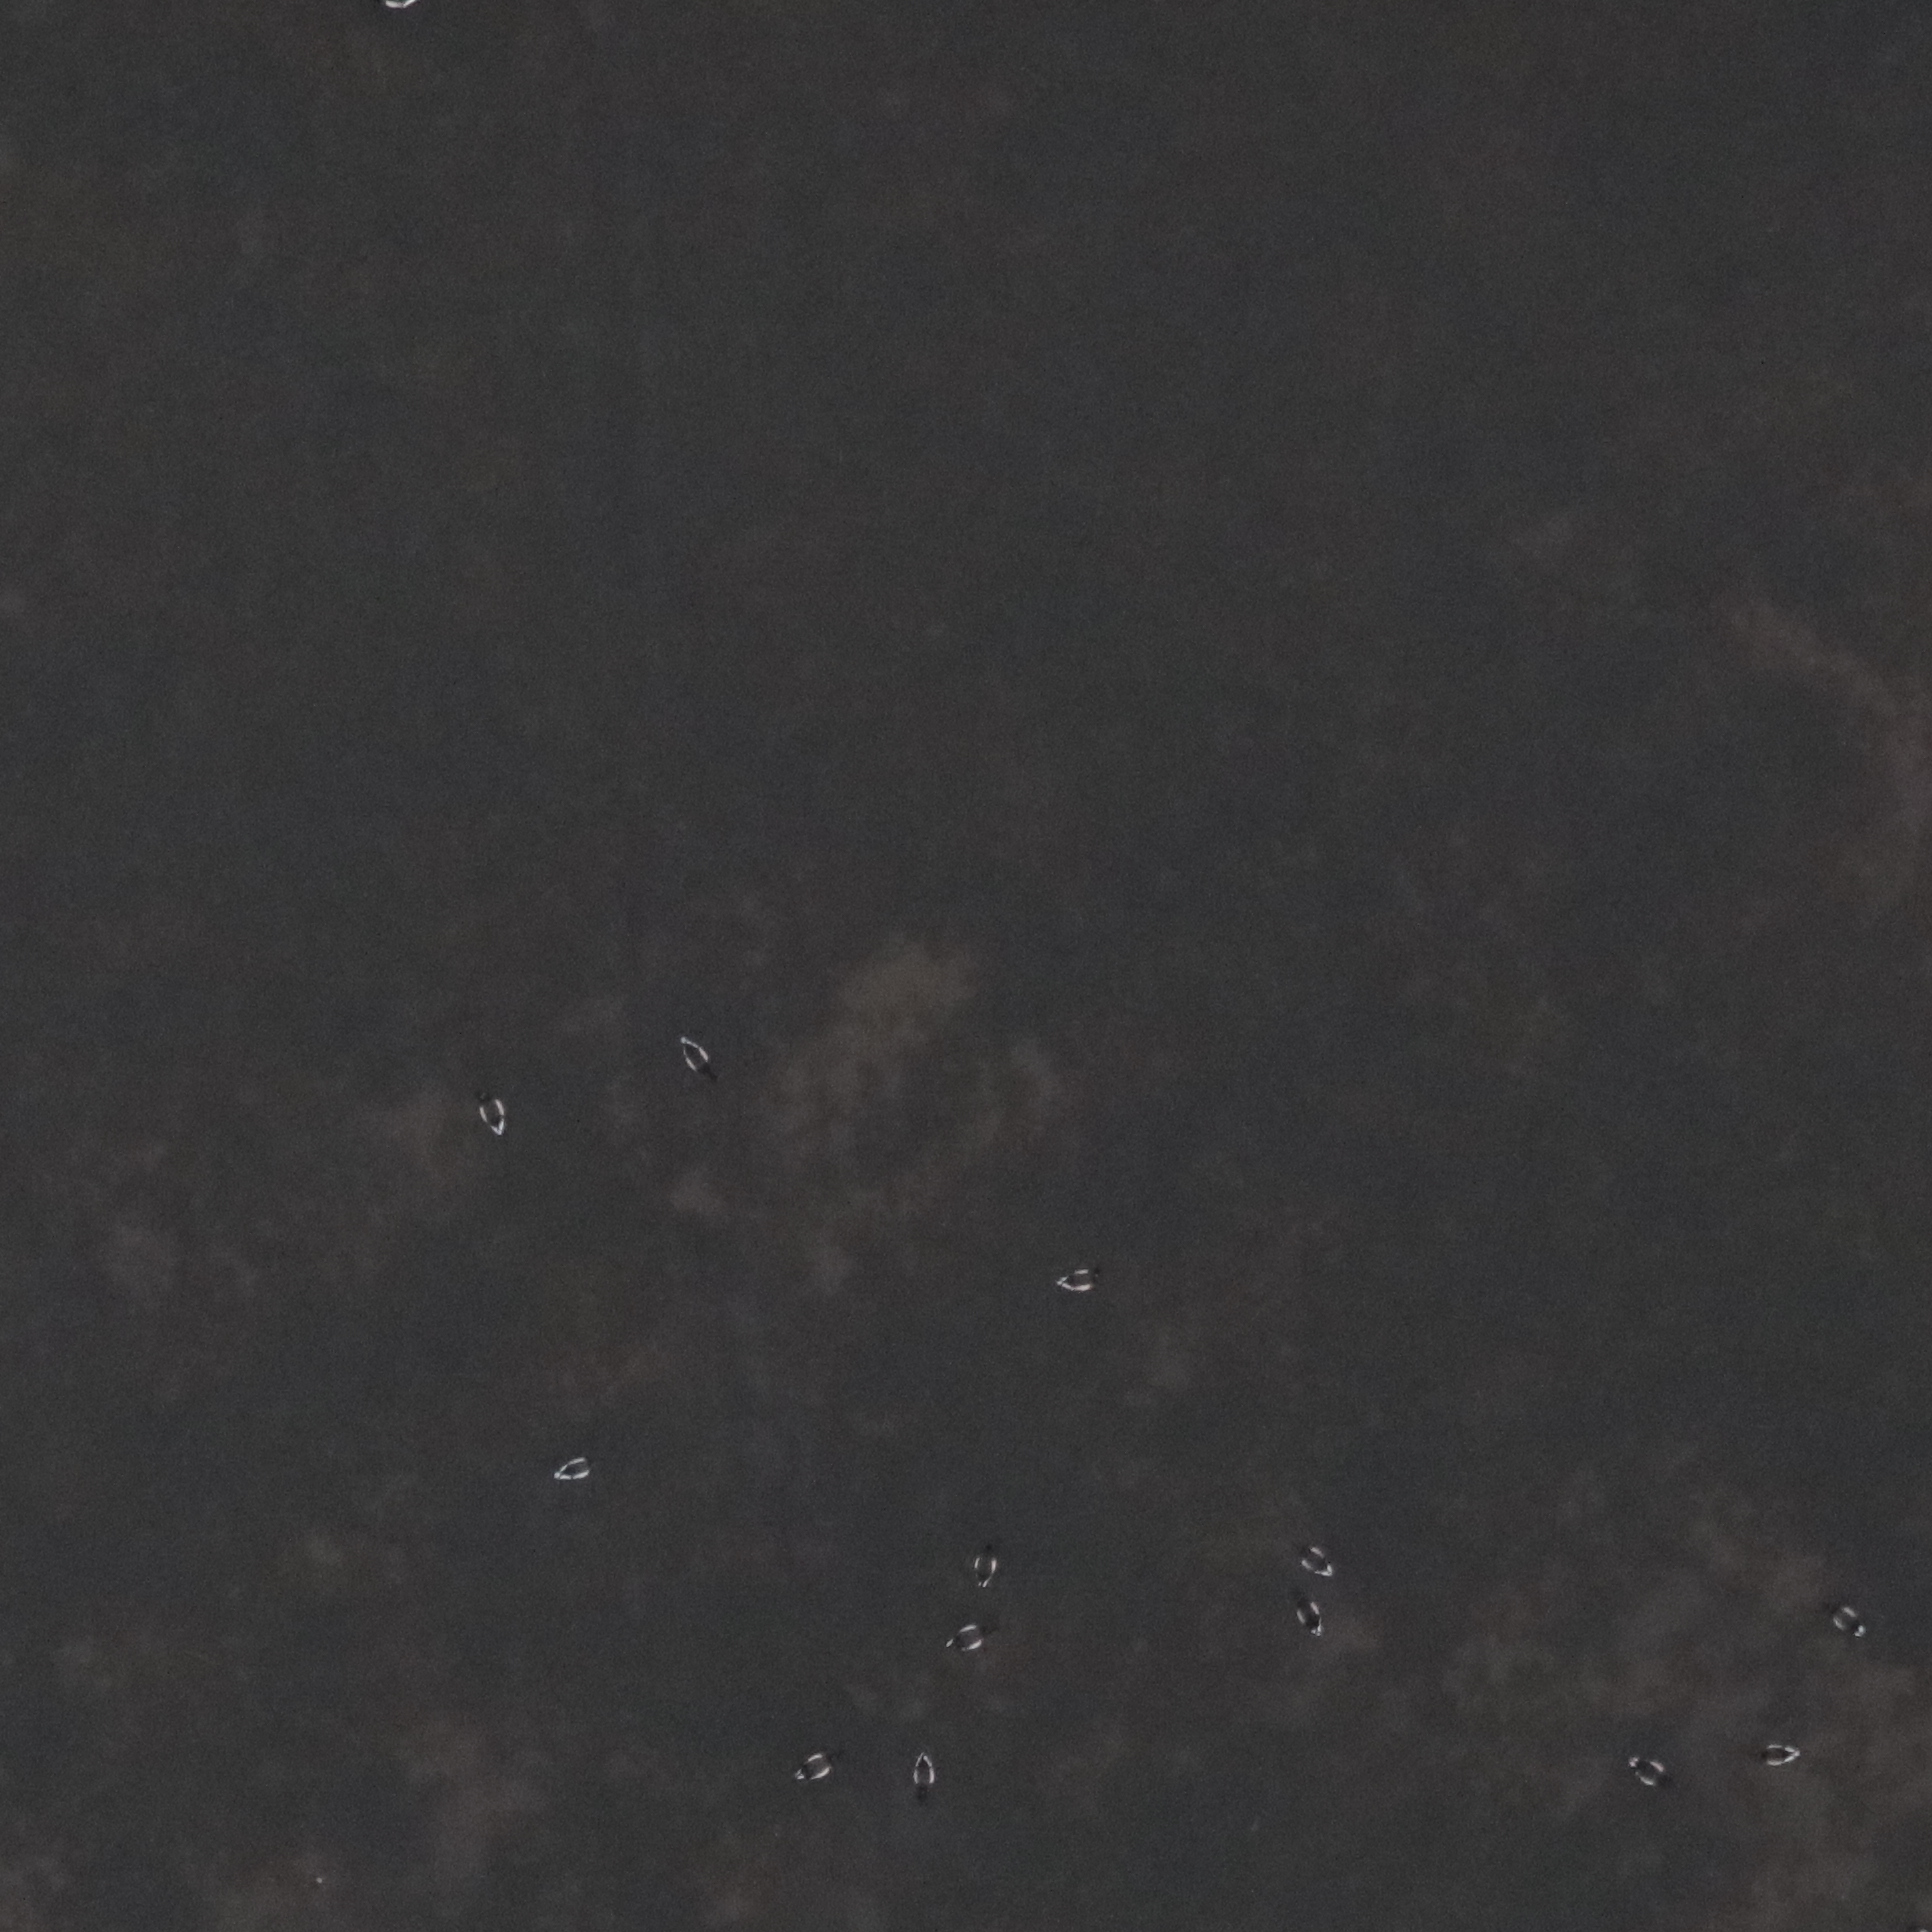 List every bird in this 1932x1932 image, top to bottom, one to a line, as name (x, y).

brant (697, 1059)
brant (493, 1113)
brant (1080, 1280)
brant (575, 1470)
brant (1315, 1562)
brant (986, 1568)
brant (1310, 1616)
brant (1846, 1620)
brant (970, 1639)
brant (1776, 1755)
brant (816, 1767)
brant (1648, 1772)
brant (925, 1773)